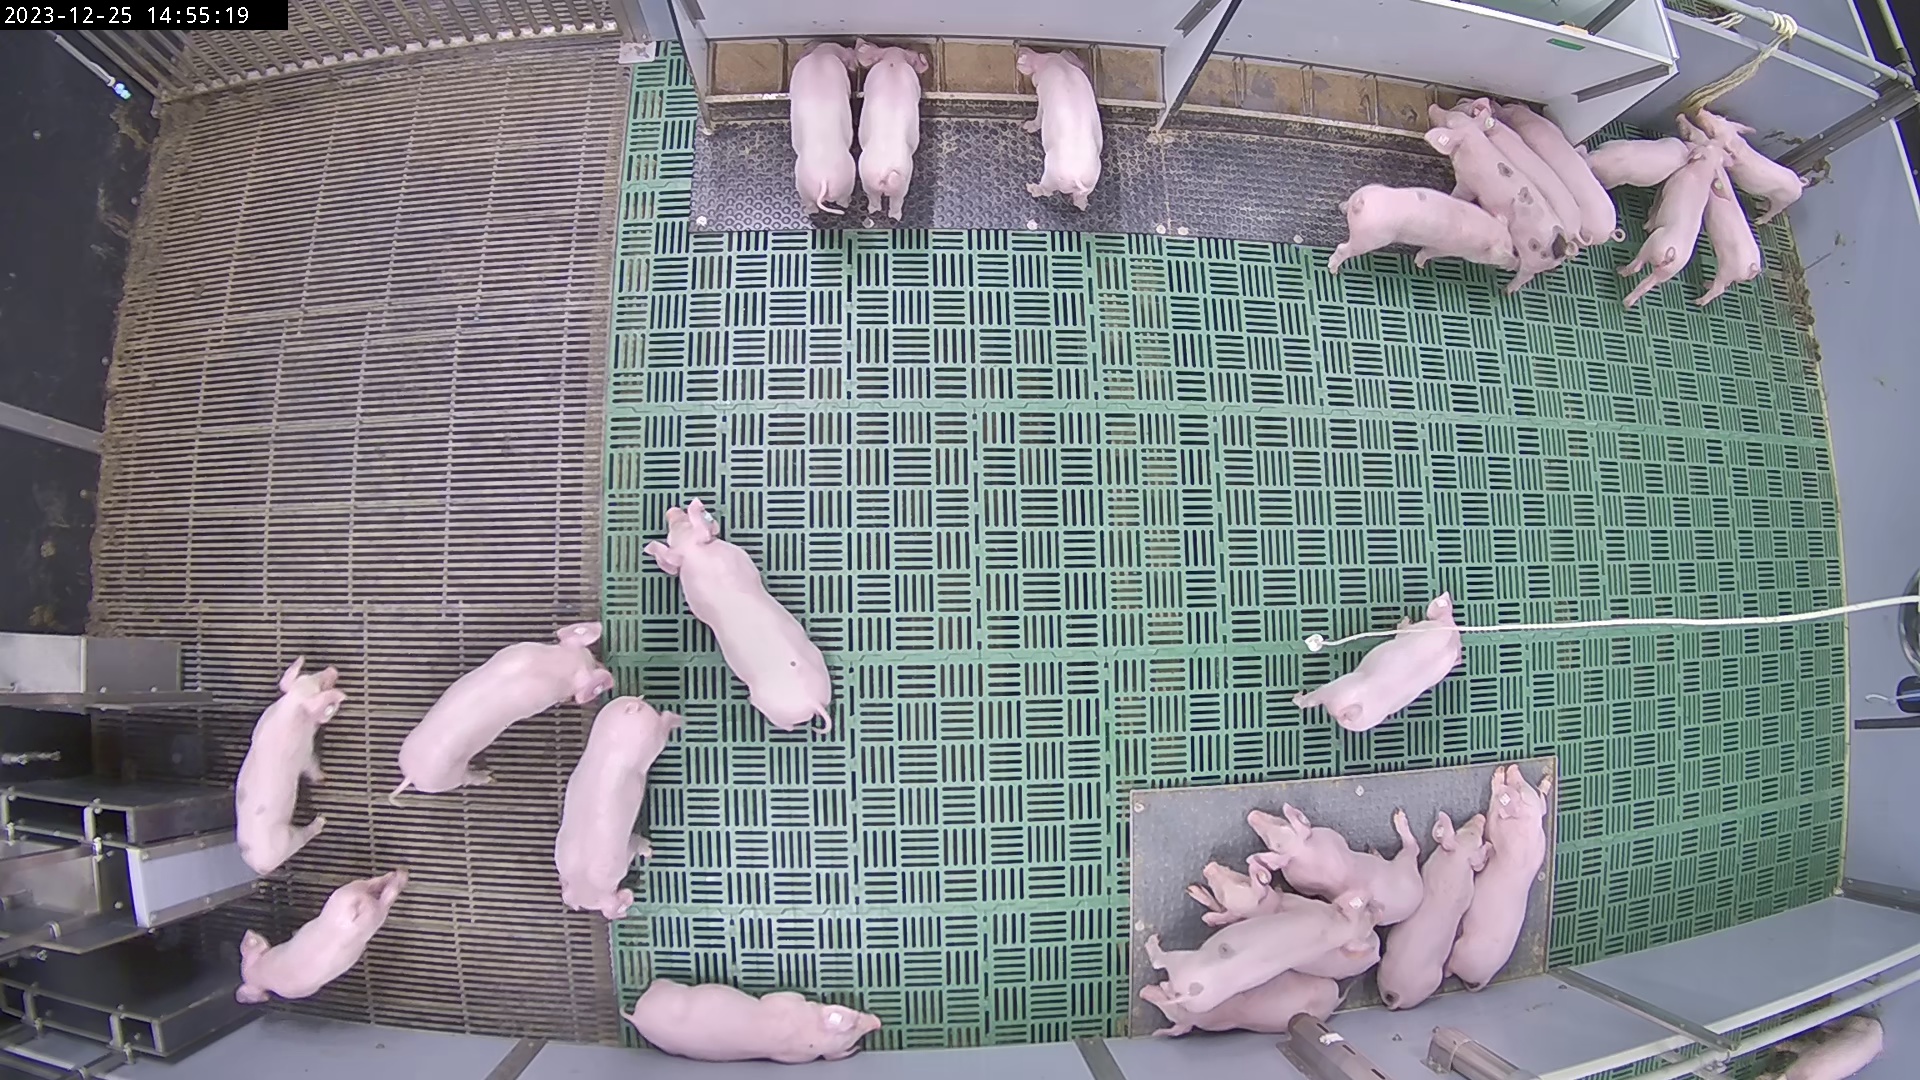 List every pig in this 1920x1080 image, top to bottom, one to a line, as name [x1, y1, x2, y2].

pig [854, 37, 929, 223]
pig [788, 40, 862, 218]
pig [1009, 47, 1105, 211]
pig [1446, 97, 1593, 248]
pig [1490, 100, 1625, 248]
pig [1422, 104, 1579, 291]
pig [1695, 109, 1808, 225]
pig [1675, 112, 1762, 309]
pig [1574, 136, 1695, 189]
pig [1617, 136, 1730, 311]
pig [1327, 185, 1518, 273]
pig [644, 496, 836, 735]
pig [1292, 591, 1467, 735]
pig [387, 618, 611, 799]
pig [236, 652, 347, 876]
pig [554, 692, 682, 922]
pig [1441, 761, 1552, 993]
pig [1246, 801, 1423, 925]
pig [1376, 807, 1492, 1007]
pig [1184, 857, 1382, 982]
pig [235, 868, 410, 1007]
pig [1141, 892, 1387, 1010]
pig [1138, 968, 1354, 1040]
pig [627, 973, 880, 1062]
pig [1752, 1014, 1882, 1080]